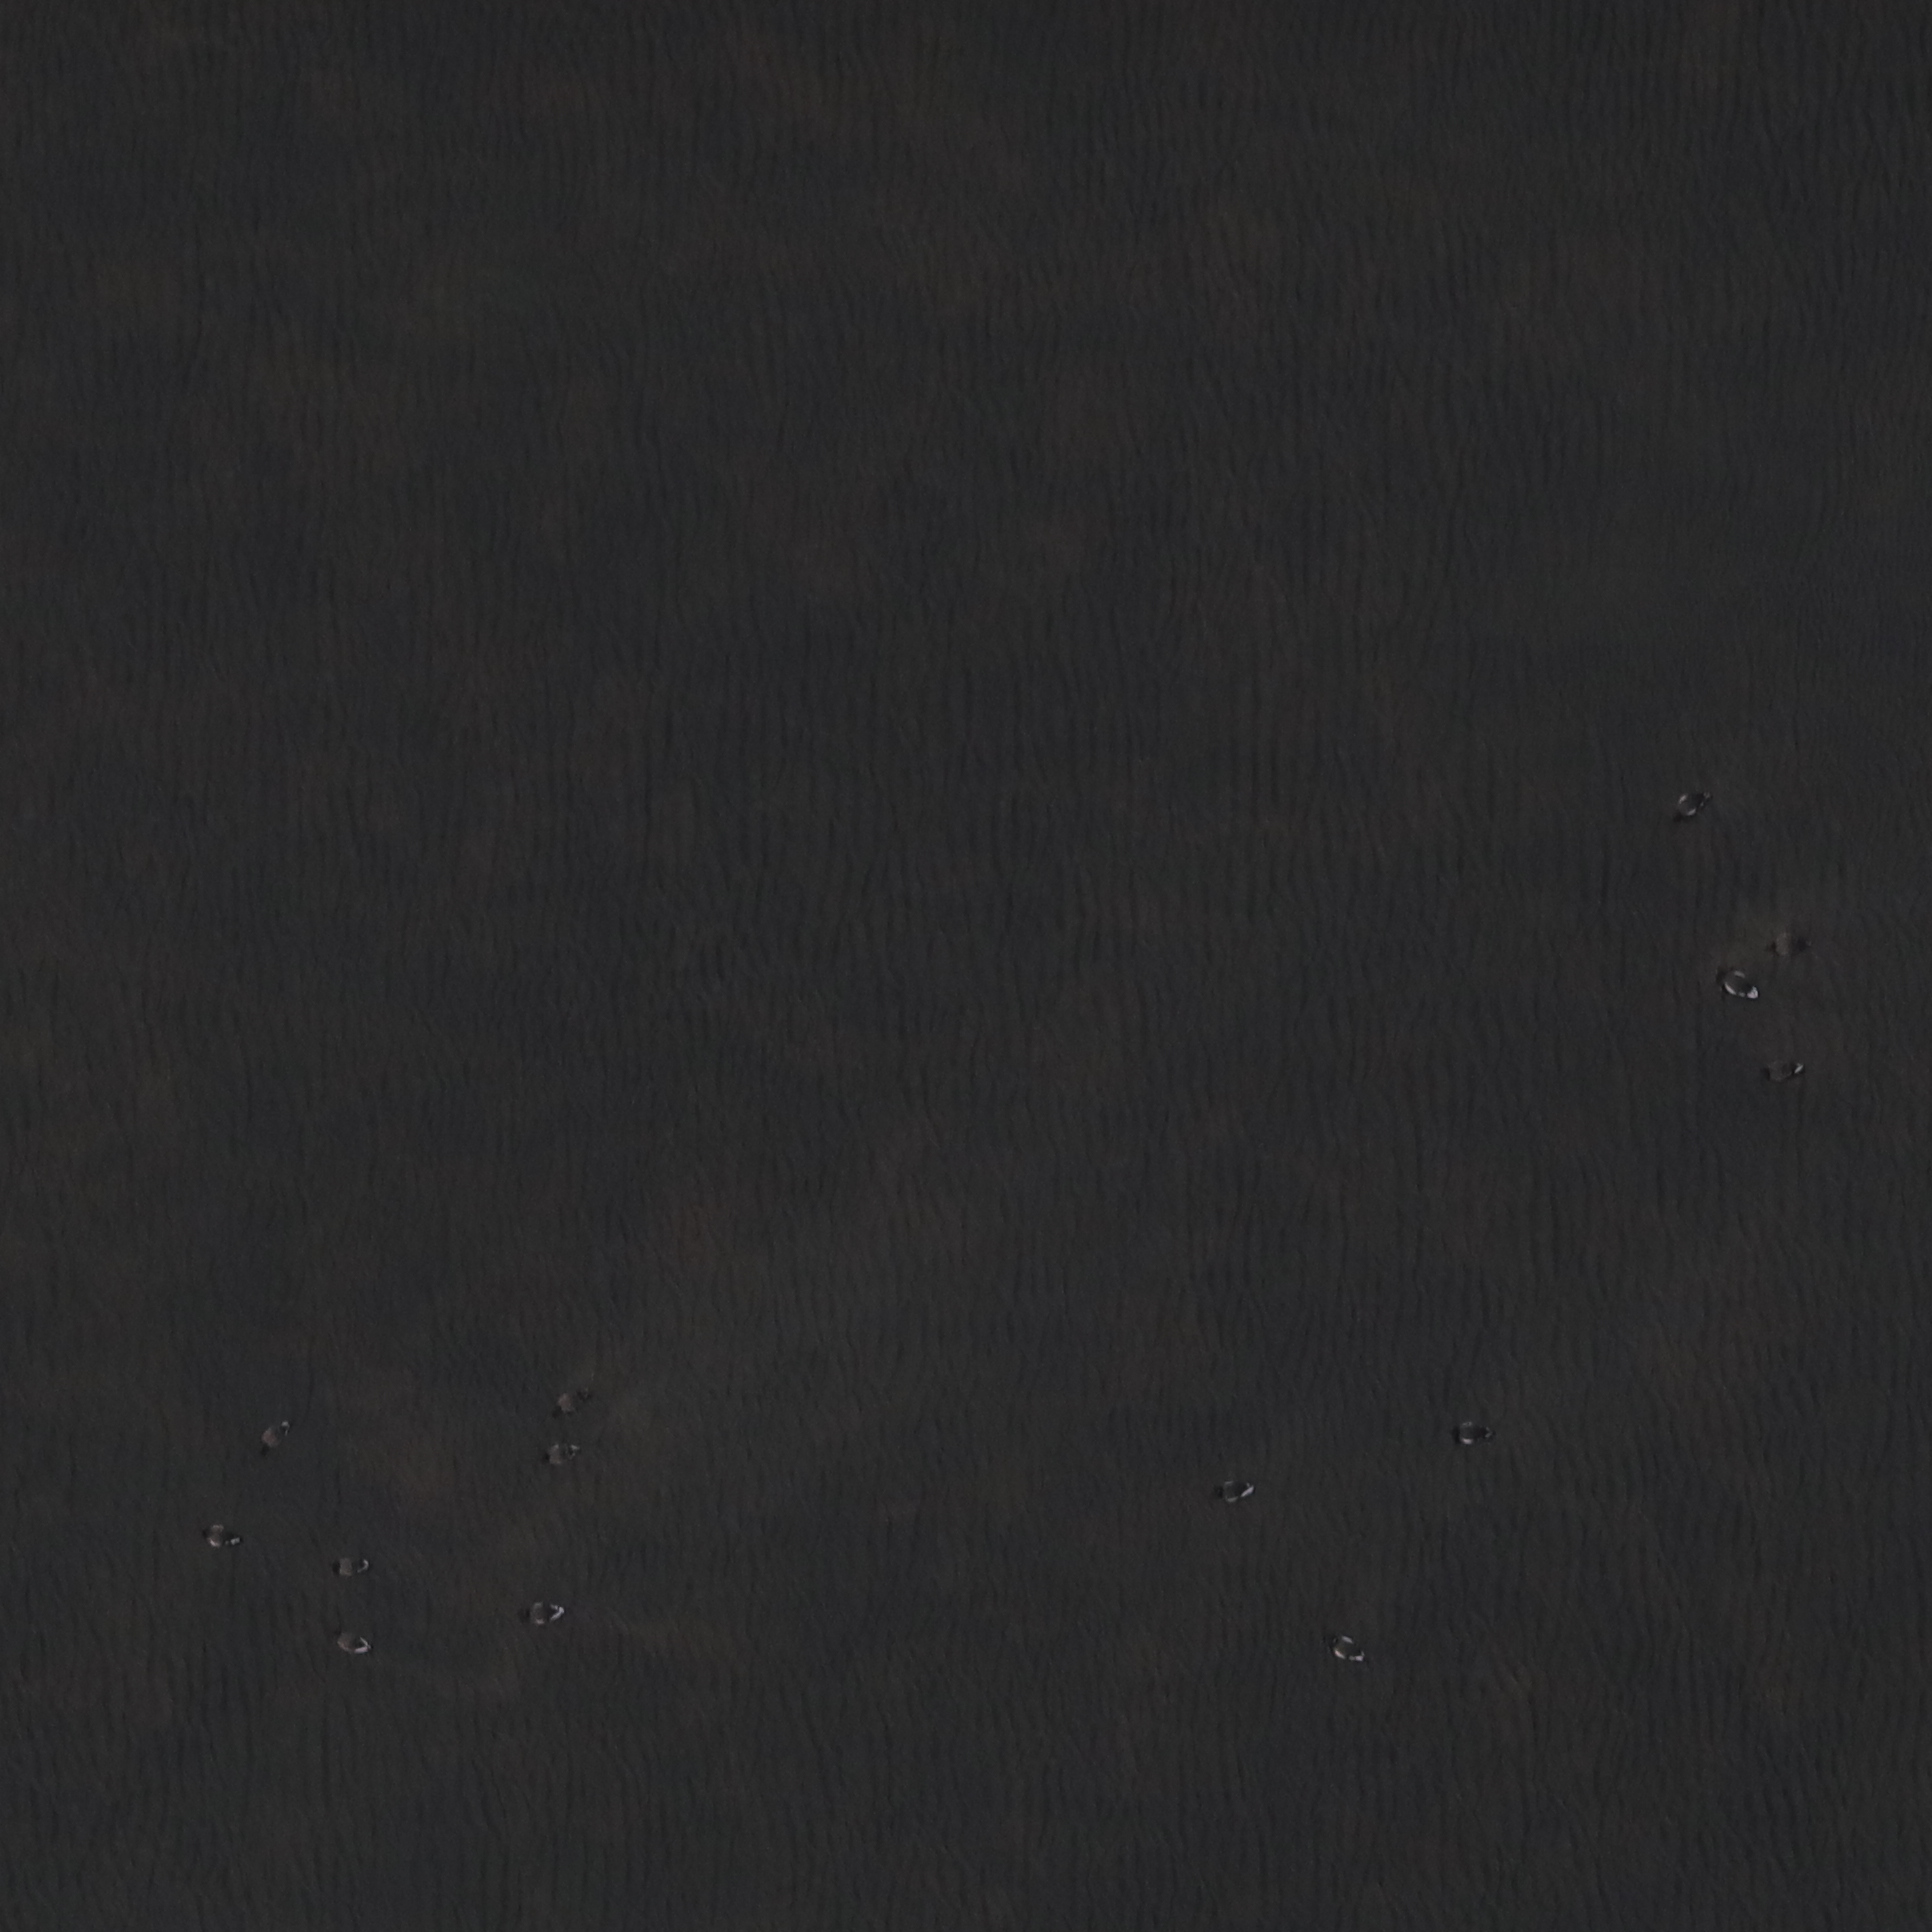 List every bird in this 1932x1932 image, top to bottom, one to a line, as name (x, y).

brant (1689, 804)
brant (1789, 944)
brant (1739, 982)
brant (1783, 1071)
brant (572, 1403)
brant (269, 1434)
brant (1468, 1434)
brant (562, 1454)
brant (1236, 1490)
brant (217, 1534)
brant (343, 1567)
brant (544, 1612)
brant (351, 1642)
brant (1346, 1648)